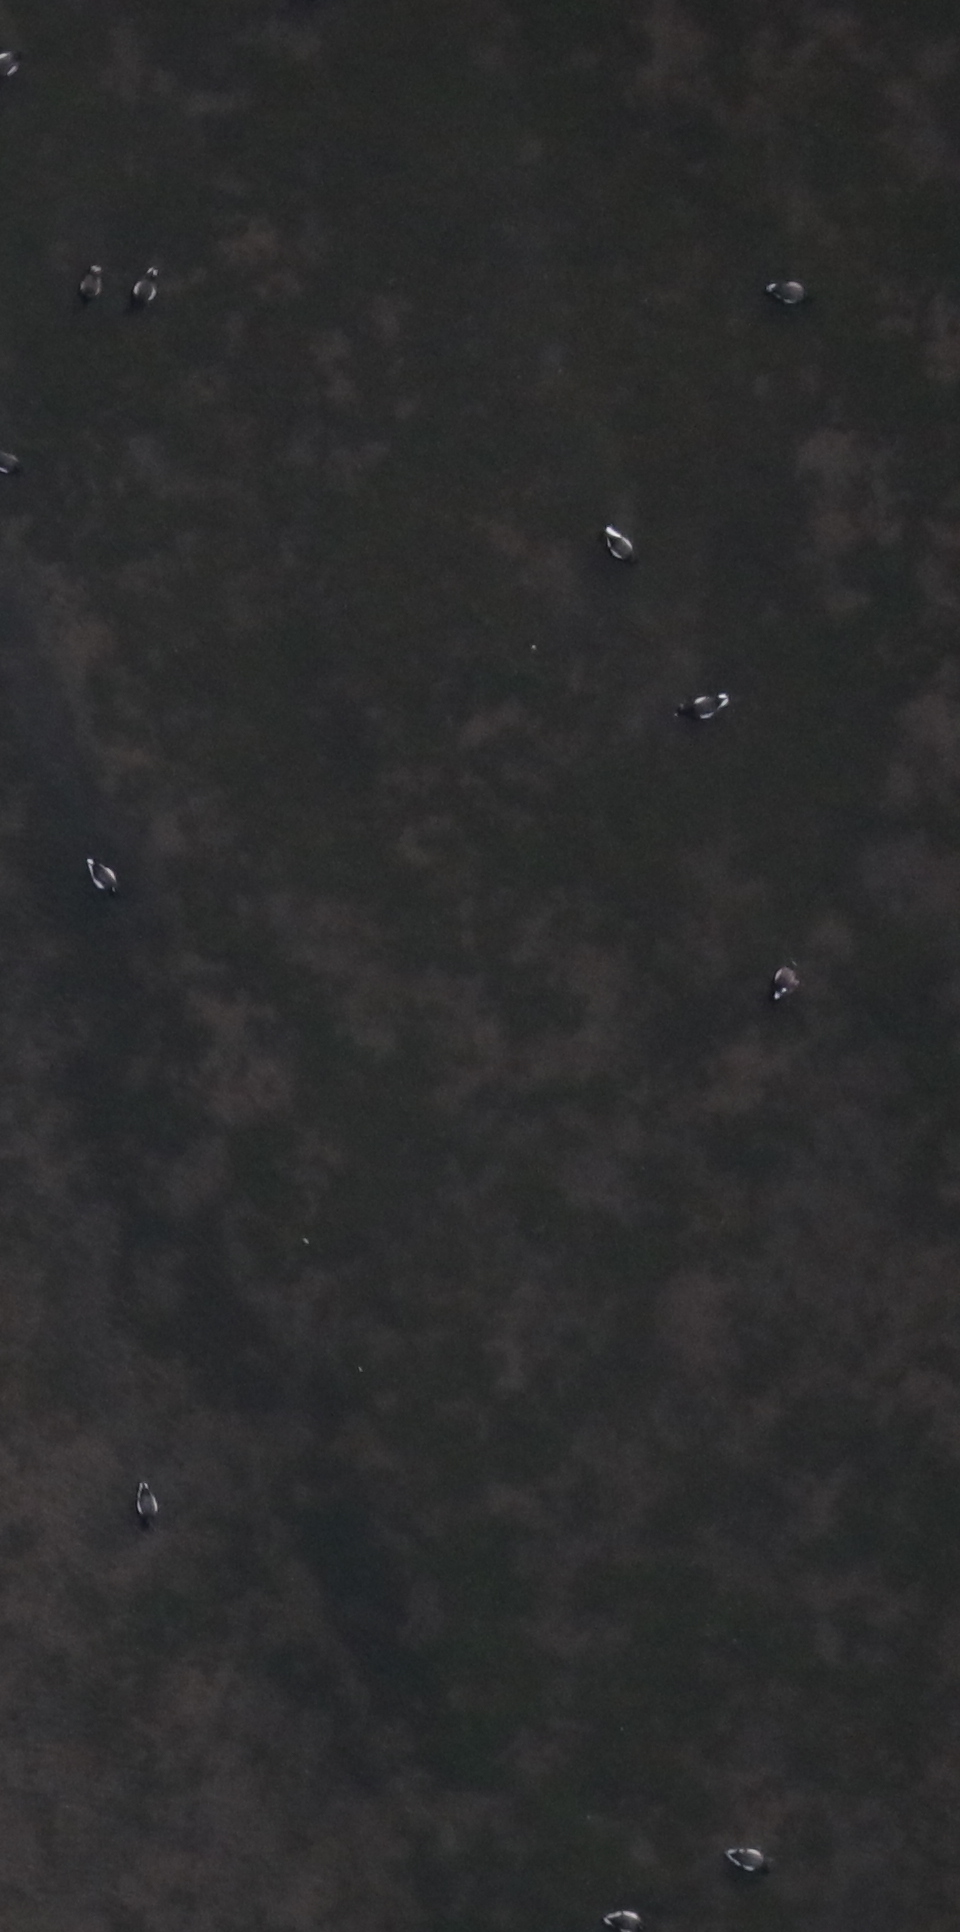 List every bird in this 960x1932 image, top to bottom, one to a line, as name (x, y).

brant (6, 64)
brant (91, 282)
brant (147, 285)
brant (787, 292)
brant (3, 461)
brant (620, 545)
brant (705, 705)
brant (101, 875)
brant (786, 979)
brant (145, 1503)
brant (749, 1859)
brant (625, 1924)